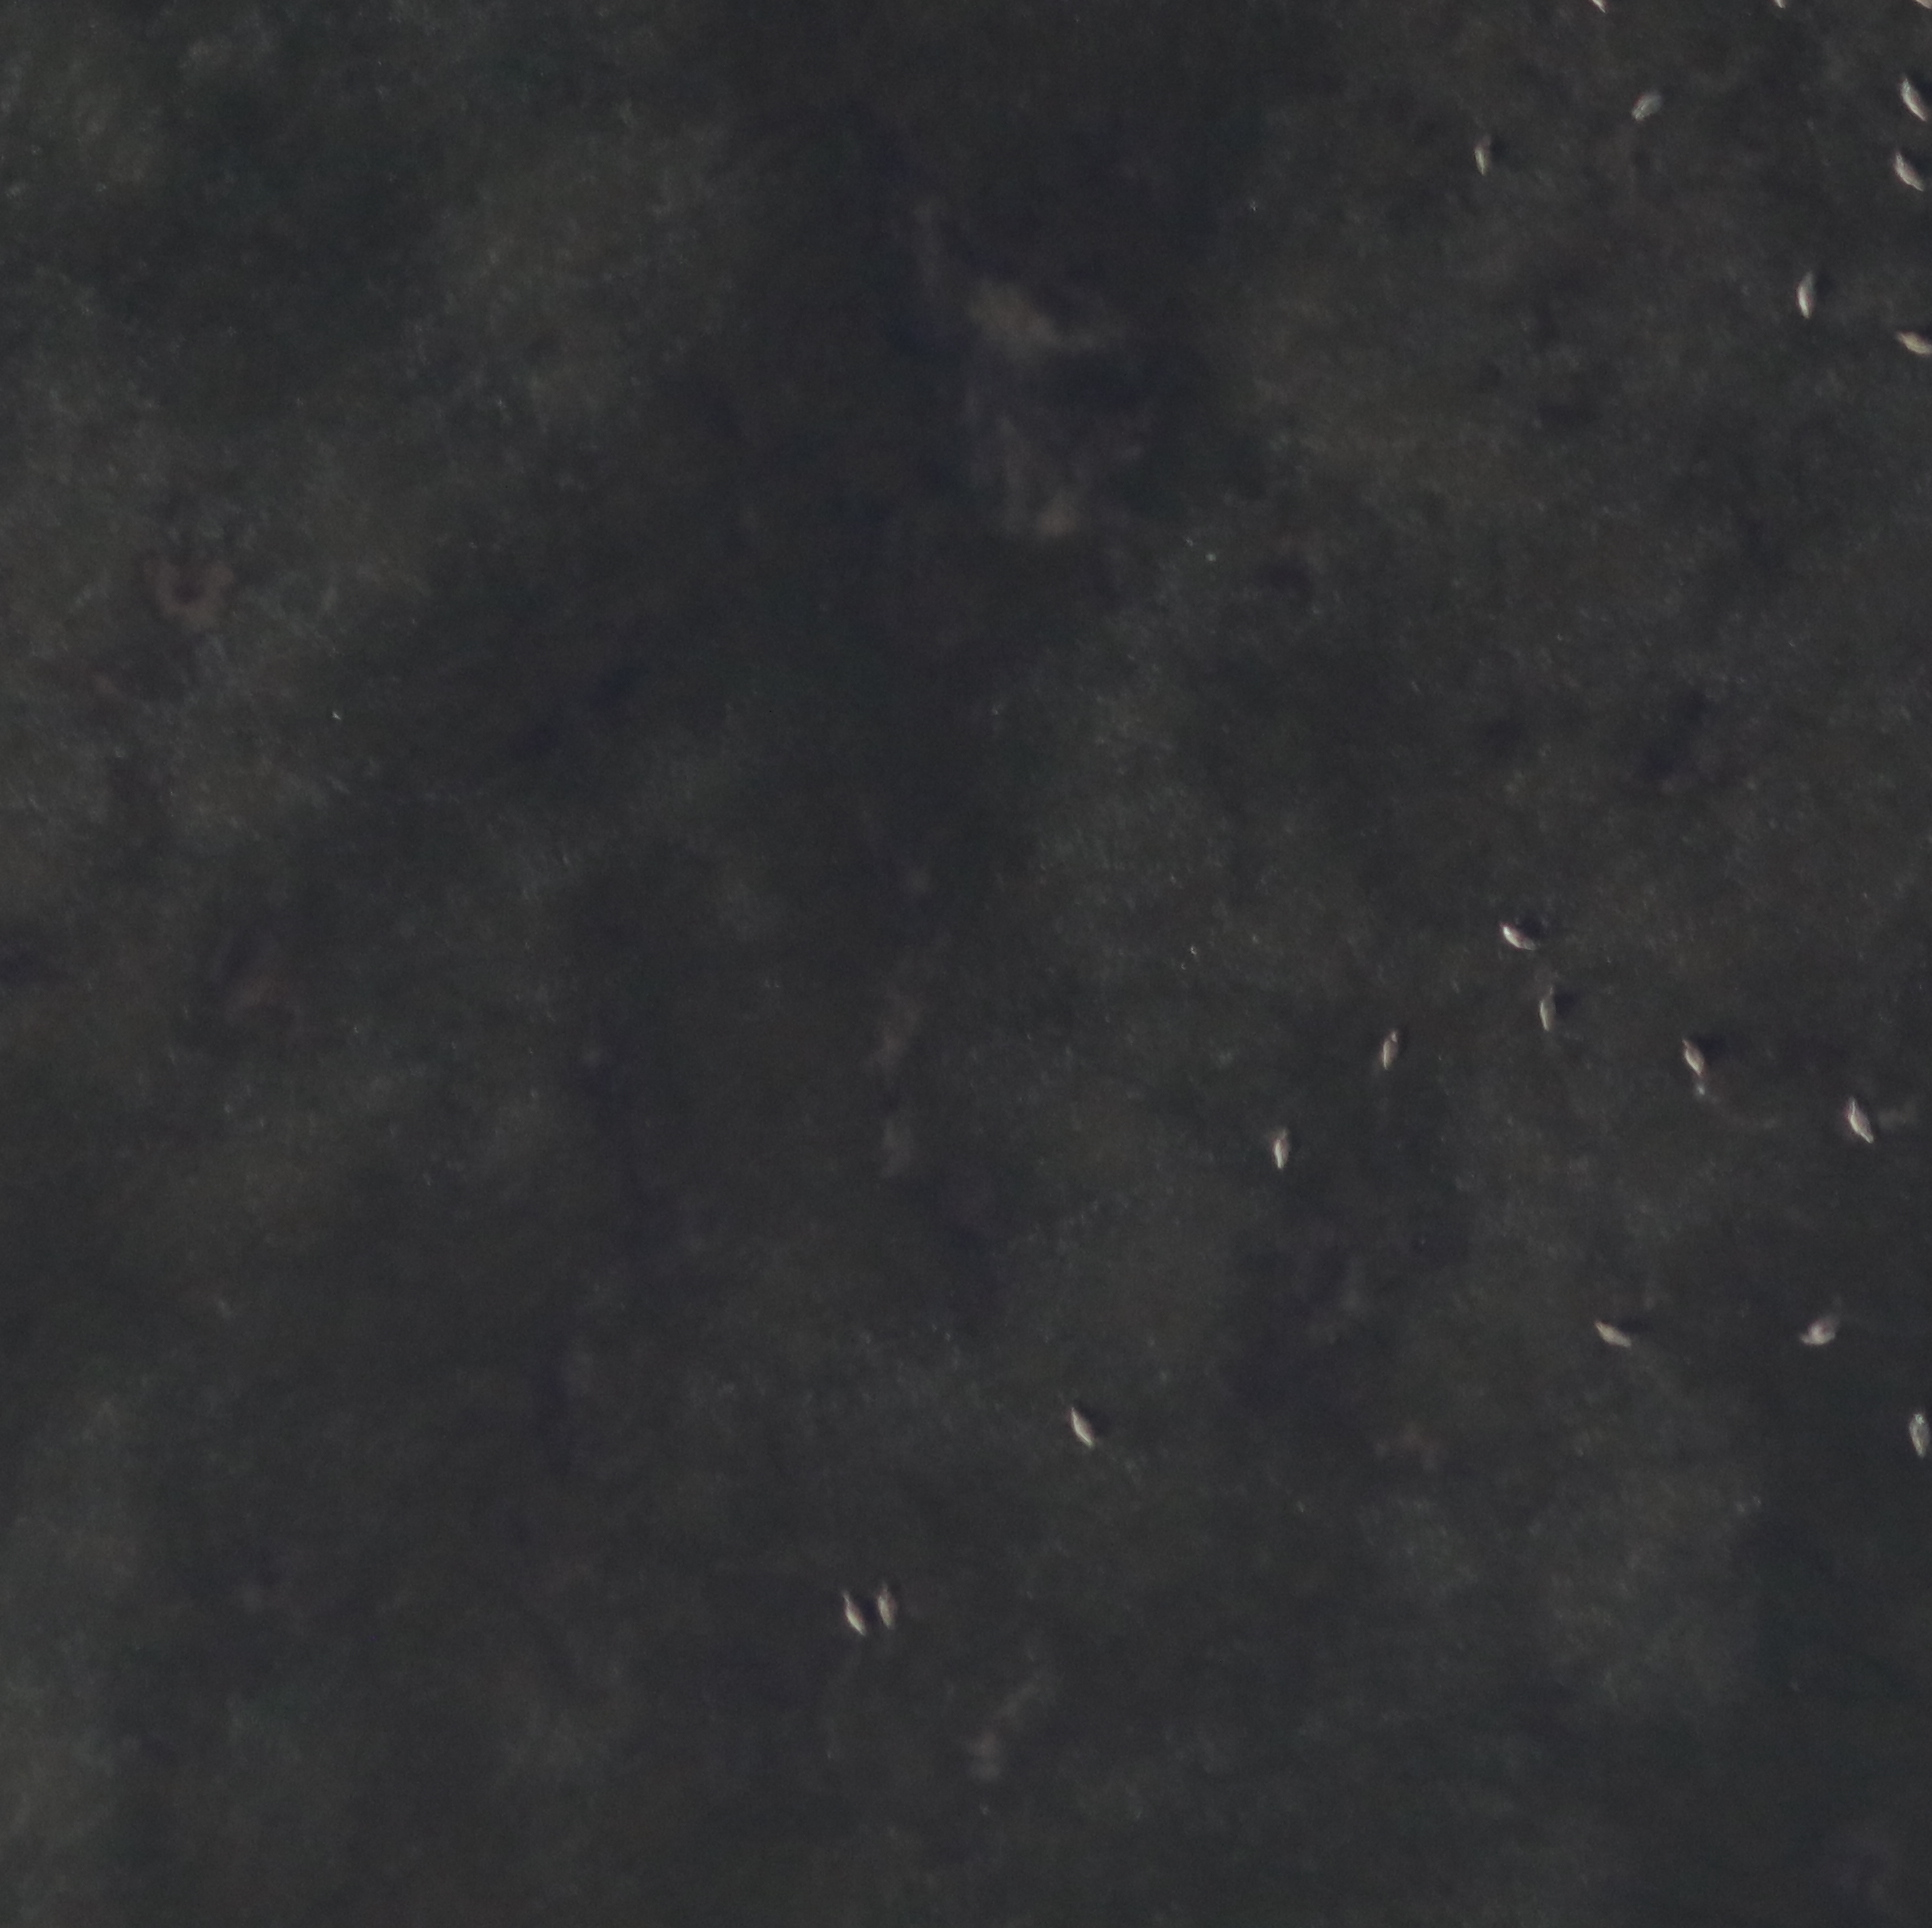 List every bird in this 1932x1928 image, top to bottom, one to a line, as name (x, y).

emperor goose (1916, 100)
emperor goose (1646, 110)
emperor goose (1487, 161)
emperor goose (1910, 170)
emperor goose (1810, 295)
emperor goose (1907, 342)
emperor goose (1519, 936)
emperor goose (1544, 1014)
emperor goose (1391, 1050)
emperor goose (1698, 1061)
emperor goose (1862, 1118)
emperor goose (1284, 1151)
emperor goose (1820, 1329)
emperor goose (1614, 1334)
emperor goose (1083, 1429)
emperor goose (1918, 1433)
emperor goose (890, 1610)
emperor goose (861, 1612)